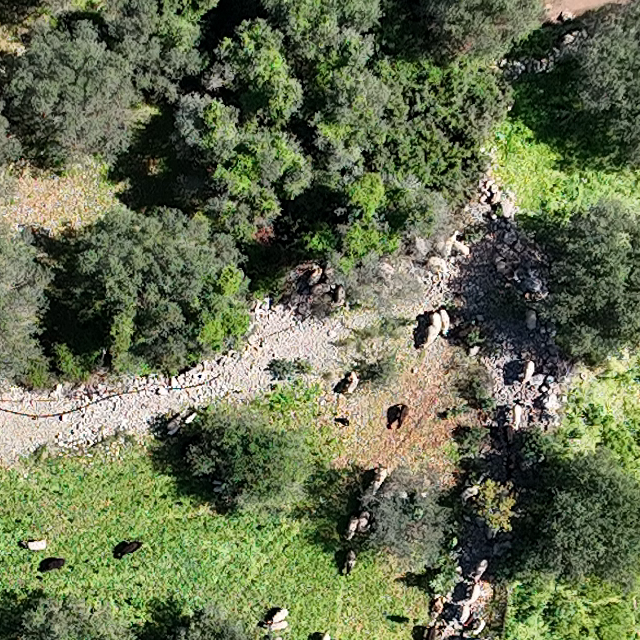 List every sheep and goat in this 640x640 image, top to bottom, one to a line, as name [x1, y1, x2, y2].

sheep [442, 231, 457, 257]
sheep [504, 232, 517, 245]
sheep [414, 237, 429, 256]
sheep [454, 242, 470, 256]
sheep [499, 244, 521, 263]
sheep [429, 256, 450, 274]
sheep [495, 256, 520, 283]
sheep [286, 262, 318, 281]
sheep [308, 263, 322, 285]
sheep [377, 263, 396, 275]
sheep [520, 275, 542, 294]
sheep [313, 283, 334, 294]
sheep [330, 284, 345, 308]
sheep [524, 292, 549, 301]
sheep [439, 310, 450, 337]
sheep [525, 310, 536, 330]
sheep [421, 312, 441, 351]
sheep [467, 346, 479, 358]
sheep [520, 361, 534, 385]
sheep [347, 371, 359, 393]
sheep [512, 404, 522, 431]
sheep [396, 405, 408, 430]
sheep [185, 412, 198, 424]
sheep [167, 413, 183, 430]
sheep [335, 417, 349, 426]
sheep [166, 424, 180, 435]
sheep [504, 426, 514, 444]
sheep [373, 468, 392, 495]
sheep [460, 485, 480, 508]
sheep [378, 492, 408, 499]
sheep [358, 512, 371, 532]
sheep [345, 517, 357, 540]
sheep [18, 539, 46, 550]
sheep [116, 543, 143, 559]
sheep [345, 551, 355, 577]
sheep [37, 558, 65, 571]
sheep [472, 560, 487, 583]
sheep [463, 585, 479, 606]
sheep [431, 596, 445, 616]
sheep [460, 607, 471, 622]
sheep [267, 608, 288, 625]
sheep [387, 614, 409, 623]
sheep [472, 619, 485, 635]
sheep [268, 621, 288, 631]
sheep [423, 626, 436, 639]
sheep [320, 632, 330, 639]